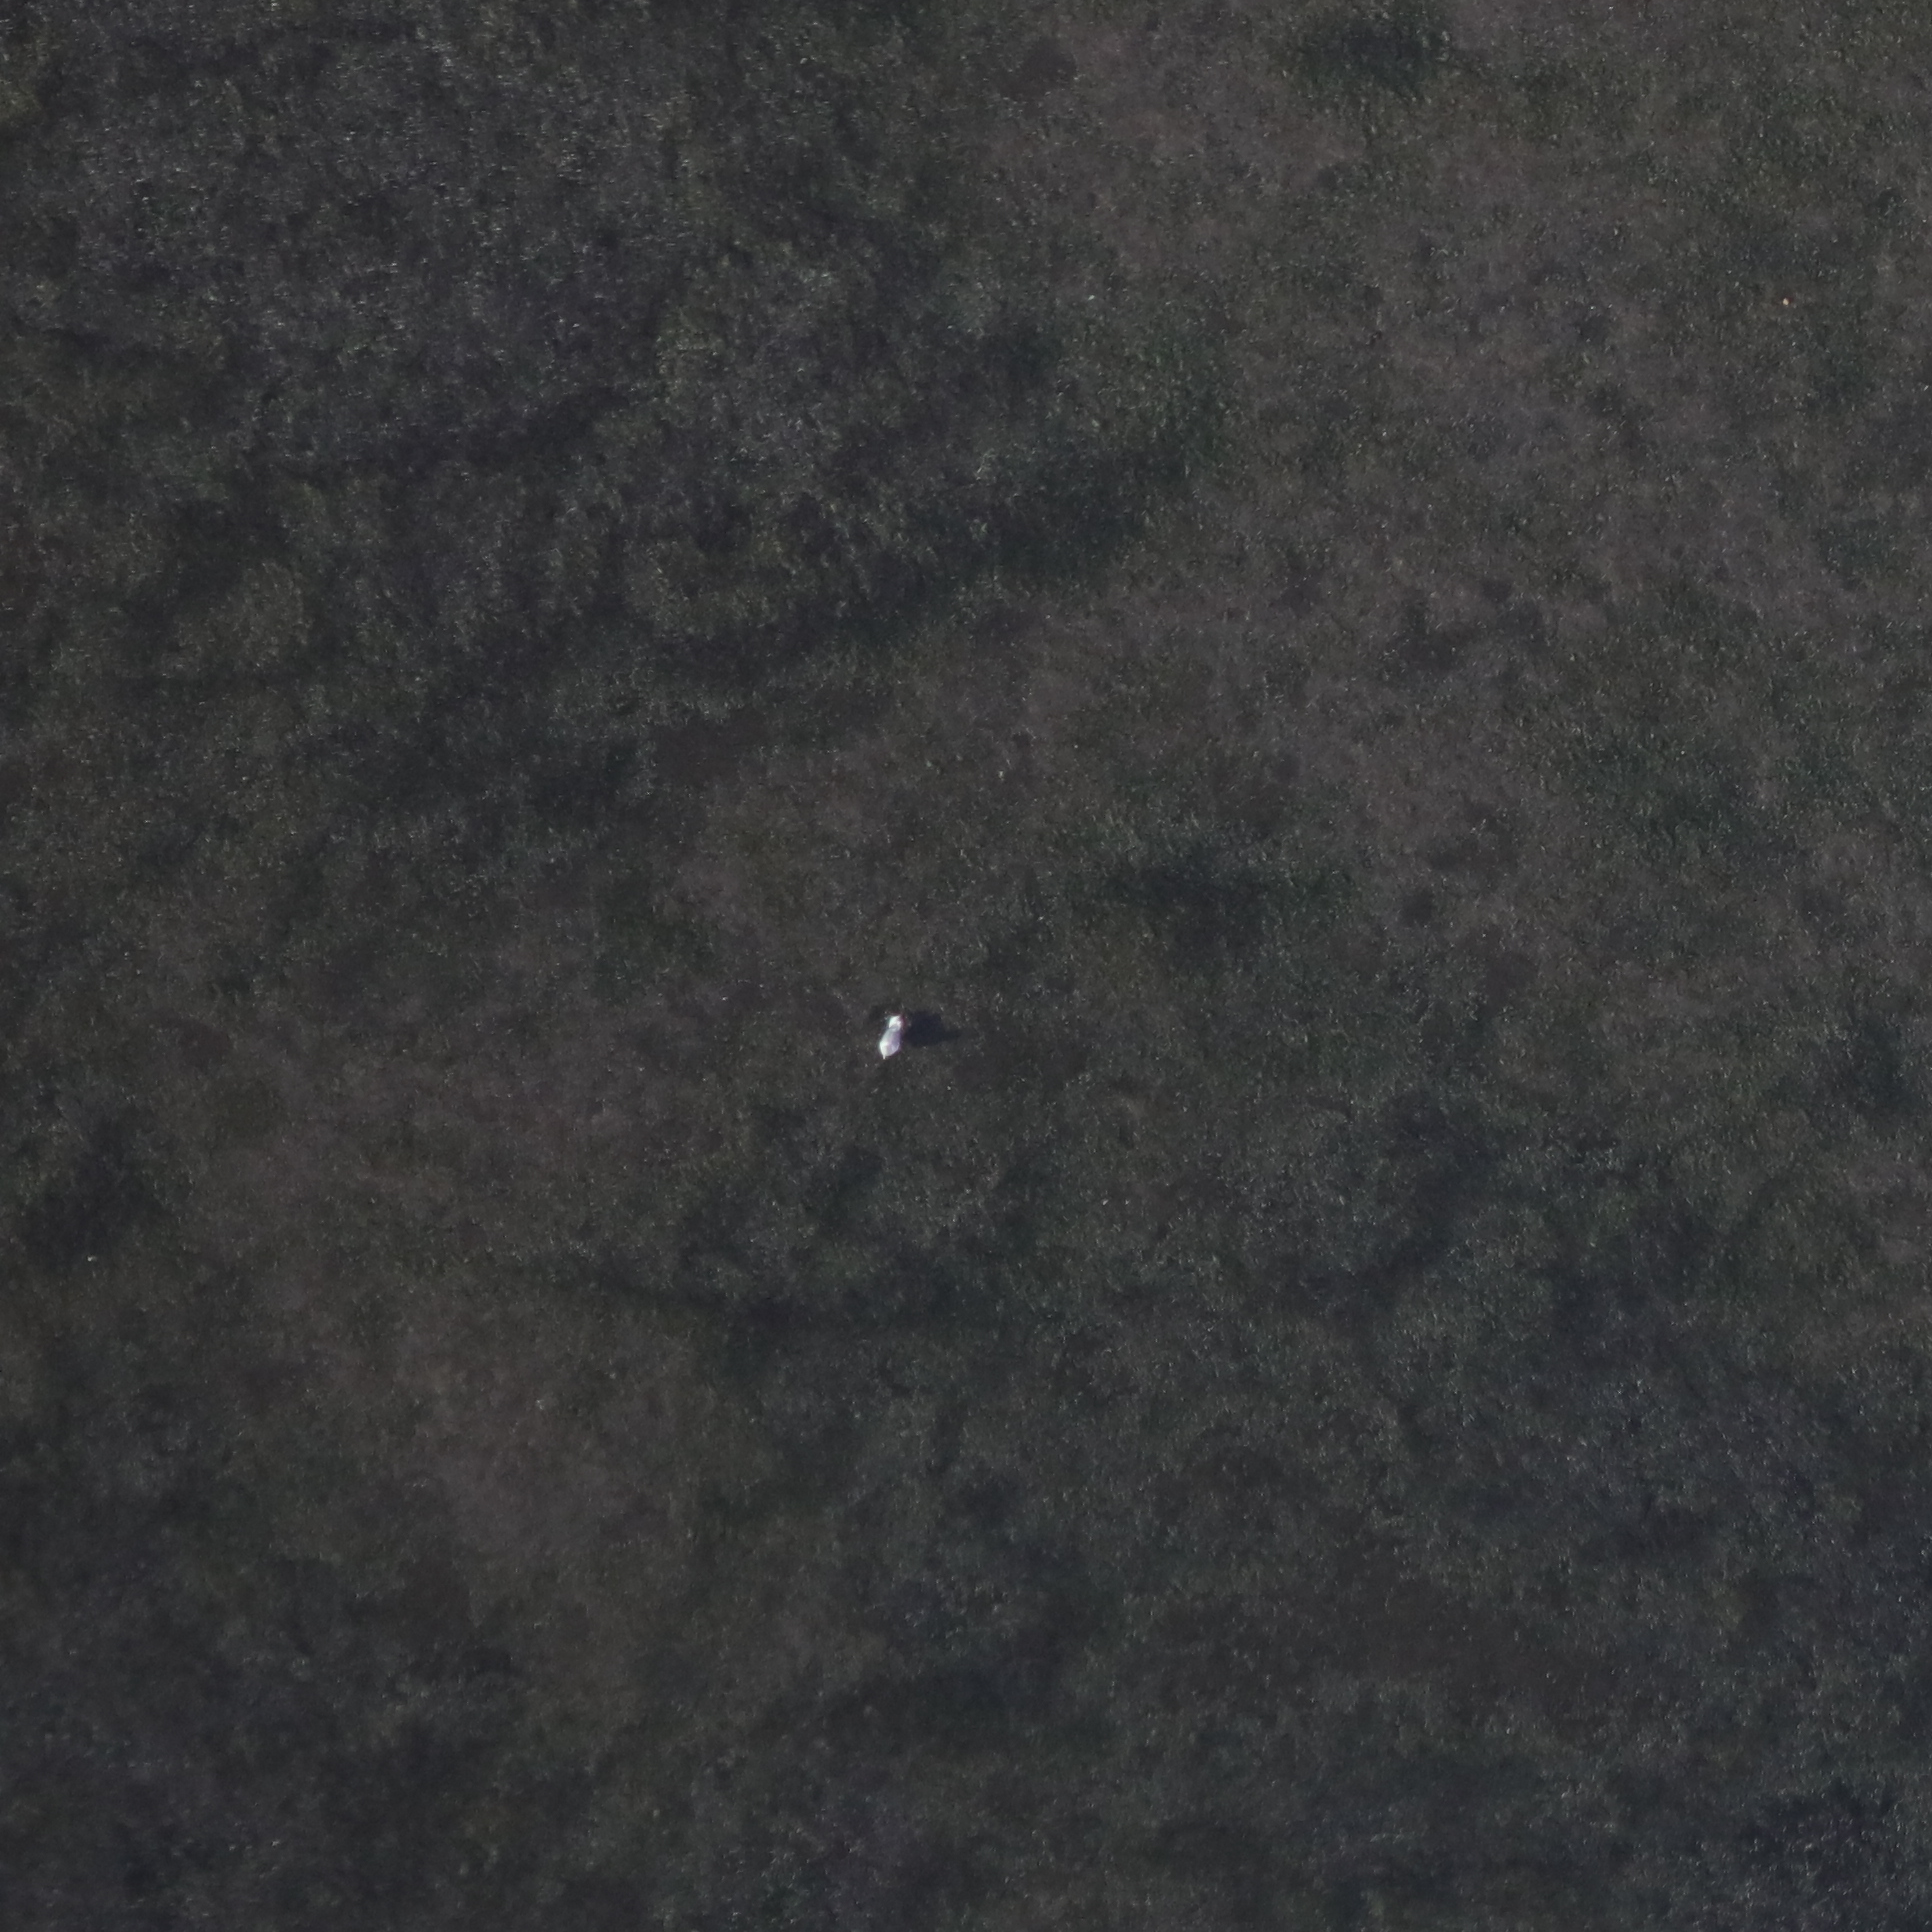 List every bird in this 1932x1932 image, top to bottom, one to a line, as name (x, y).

gull (888, 1035)